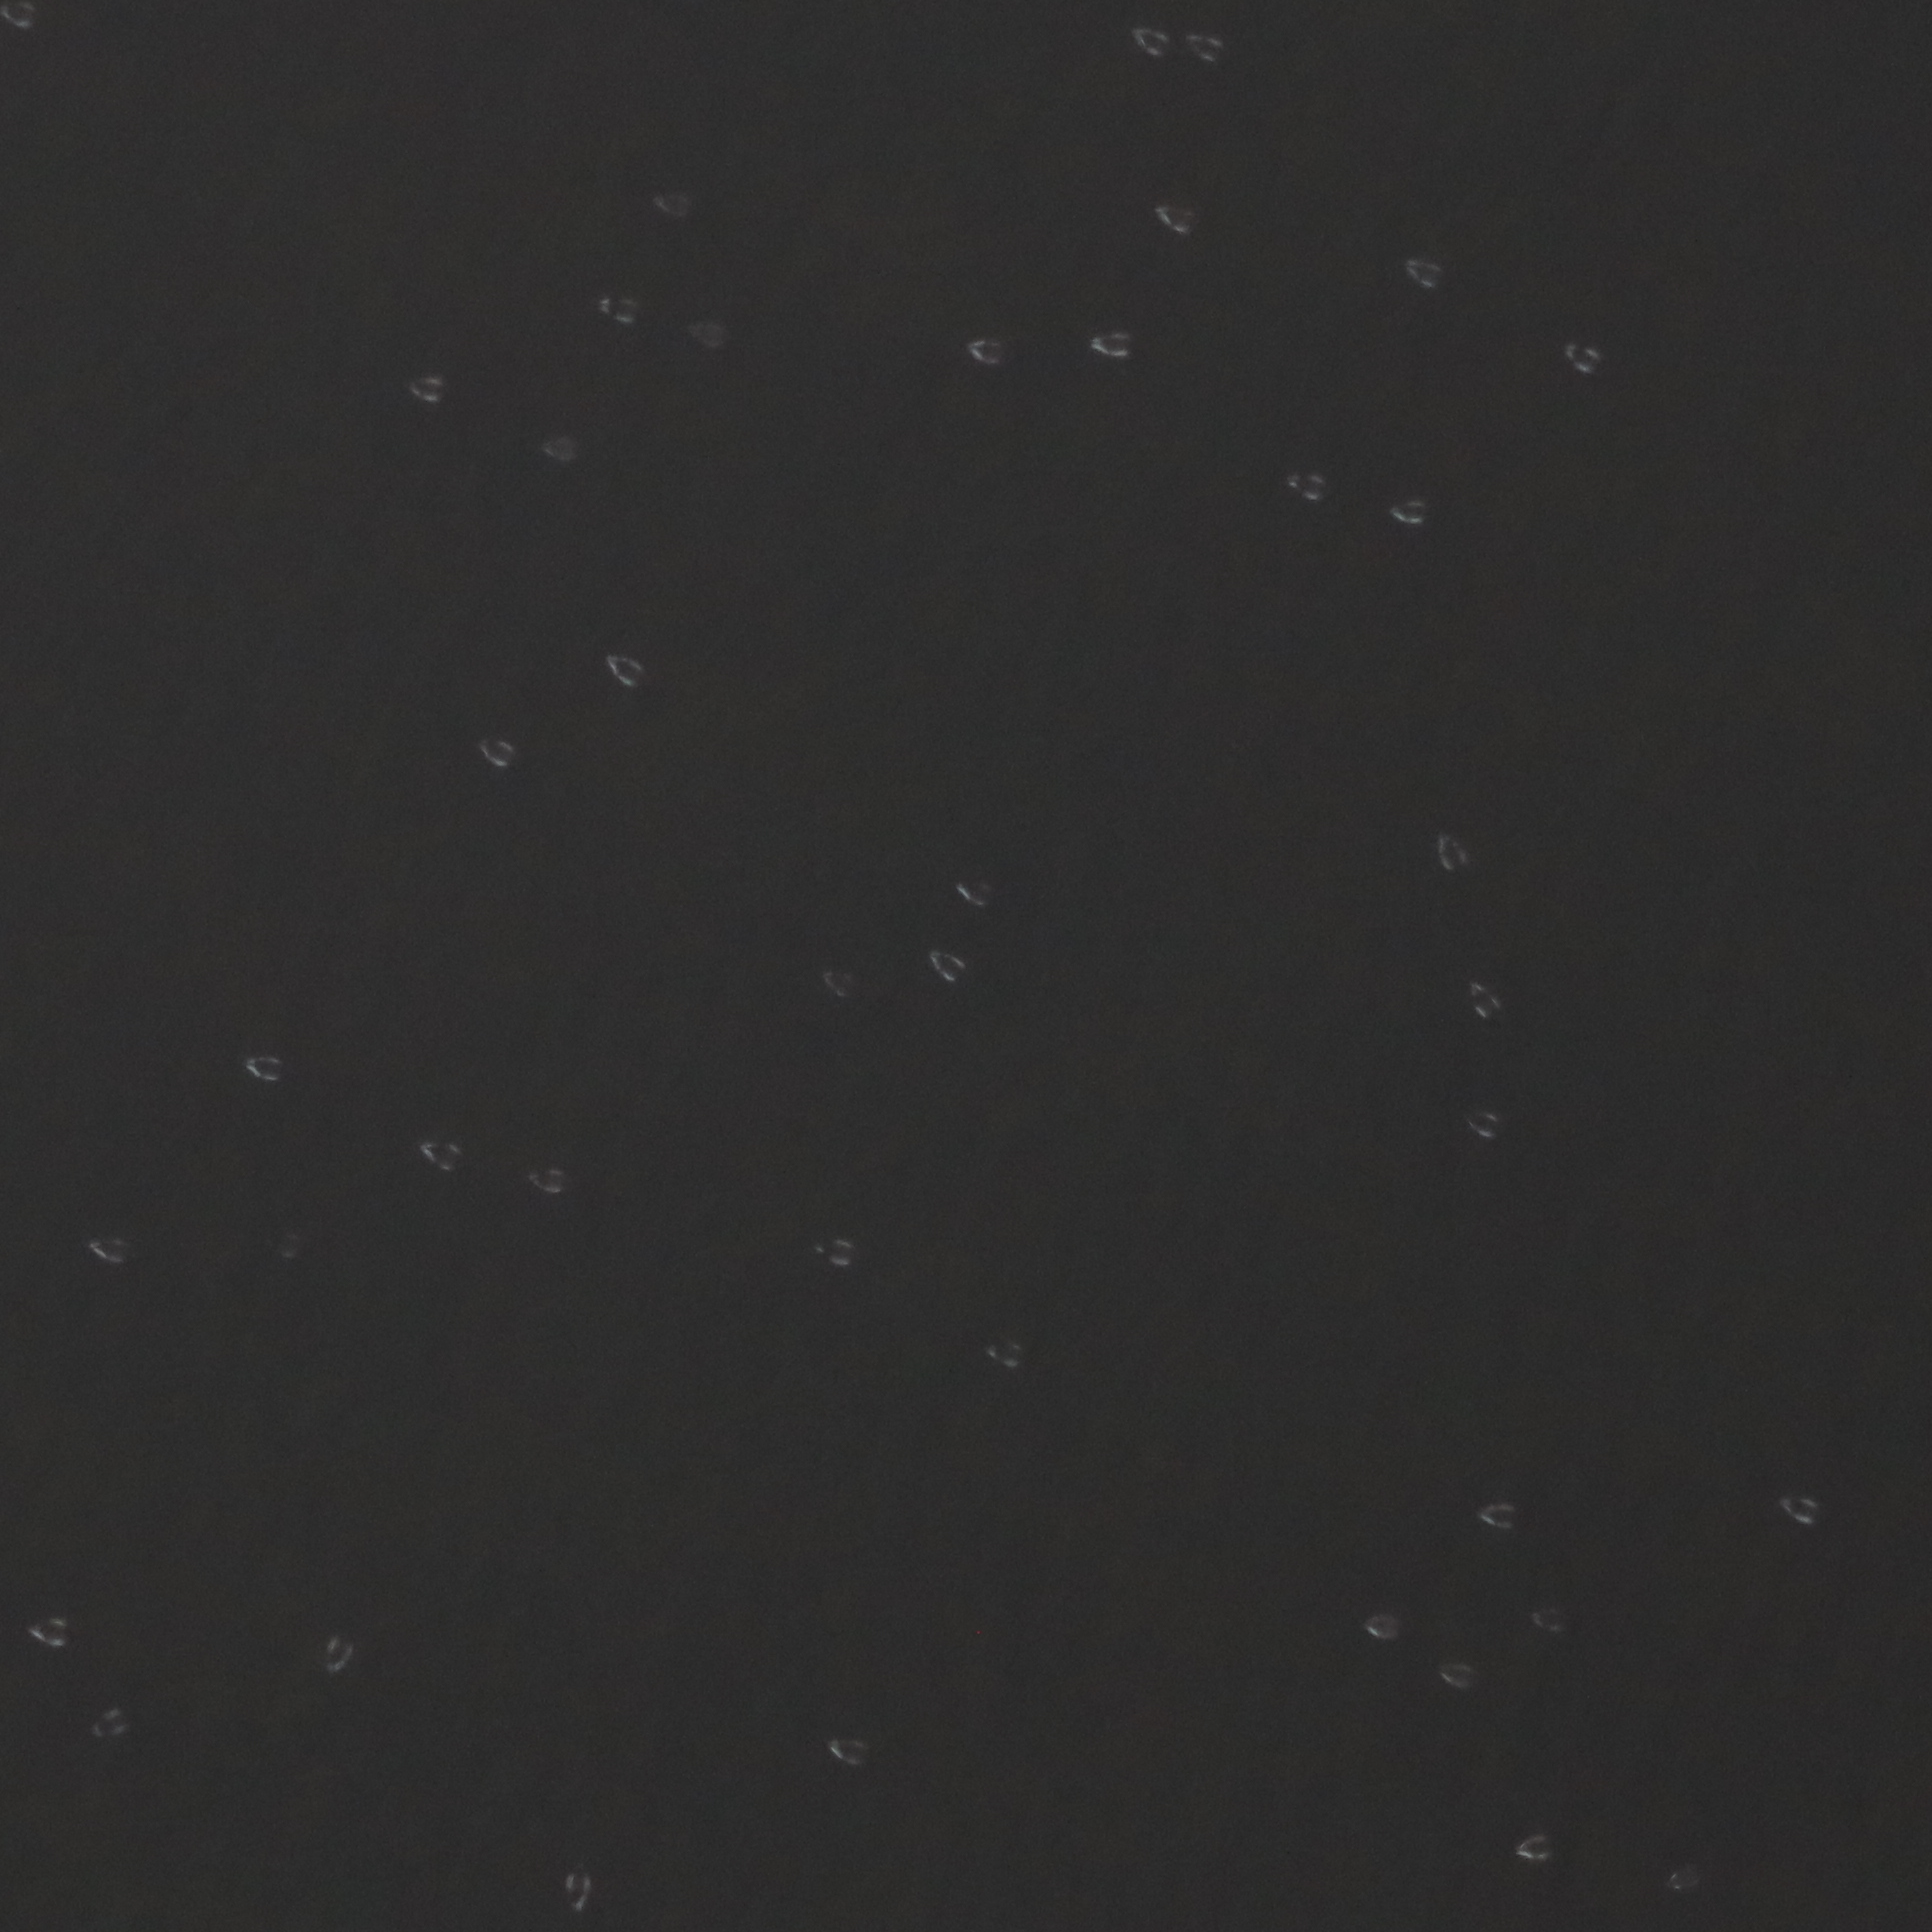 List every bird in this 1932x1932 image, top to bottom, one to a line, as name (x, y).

brant (16, 15)
brant (1149, 39)
brant (1204, 45)
brant (670, 209)
brant (1177, 223)
brant (1423, 275)
brant (621, 305)
brant (1115, 340)
brant (717, 343)
brant (980, 348)
brant (1584, 359)
brant (428, 387)
brant (559, 452)
brant (1307, 480)
brant (1412, 508)
brant (627, 666)
brant (497, 752)
brant (1451, 862)
brant (967, 891)
brant (949, 962)
brant (842, 990)
brant (1493, 1001)
brant (268, 1069)
brant (1478, 1120)
brant (445, 1153)
brant (543, 1180)
brant (109, 1246)
brant (293, 1253)
brant (836, 1254)
brant (1012, 1351)
brant (1794, 1510)
brant (1499, 1514)
brant (1374, 1619)
brant (1551, 1620)
brant (52, 1630)
brant (332, 1654)
brant (1456, 1683)
brant (108, 1723)
brant (852, 1747)
brant (1530, 1855)
brant (1687, 1874)
brant (578, 1886)